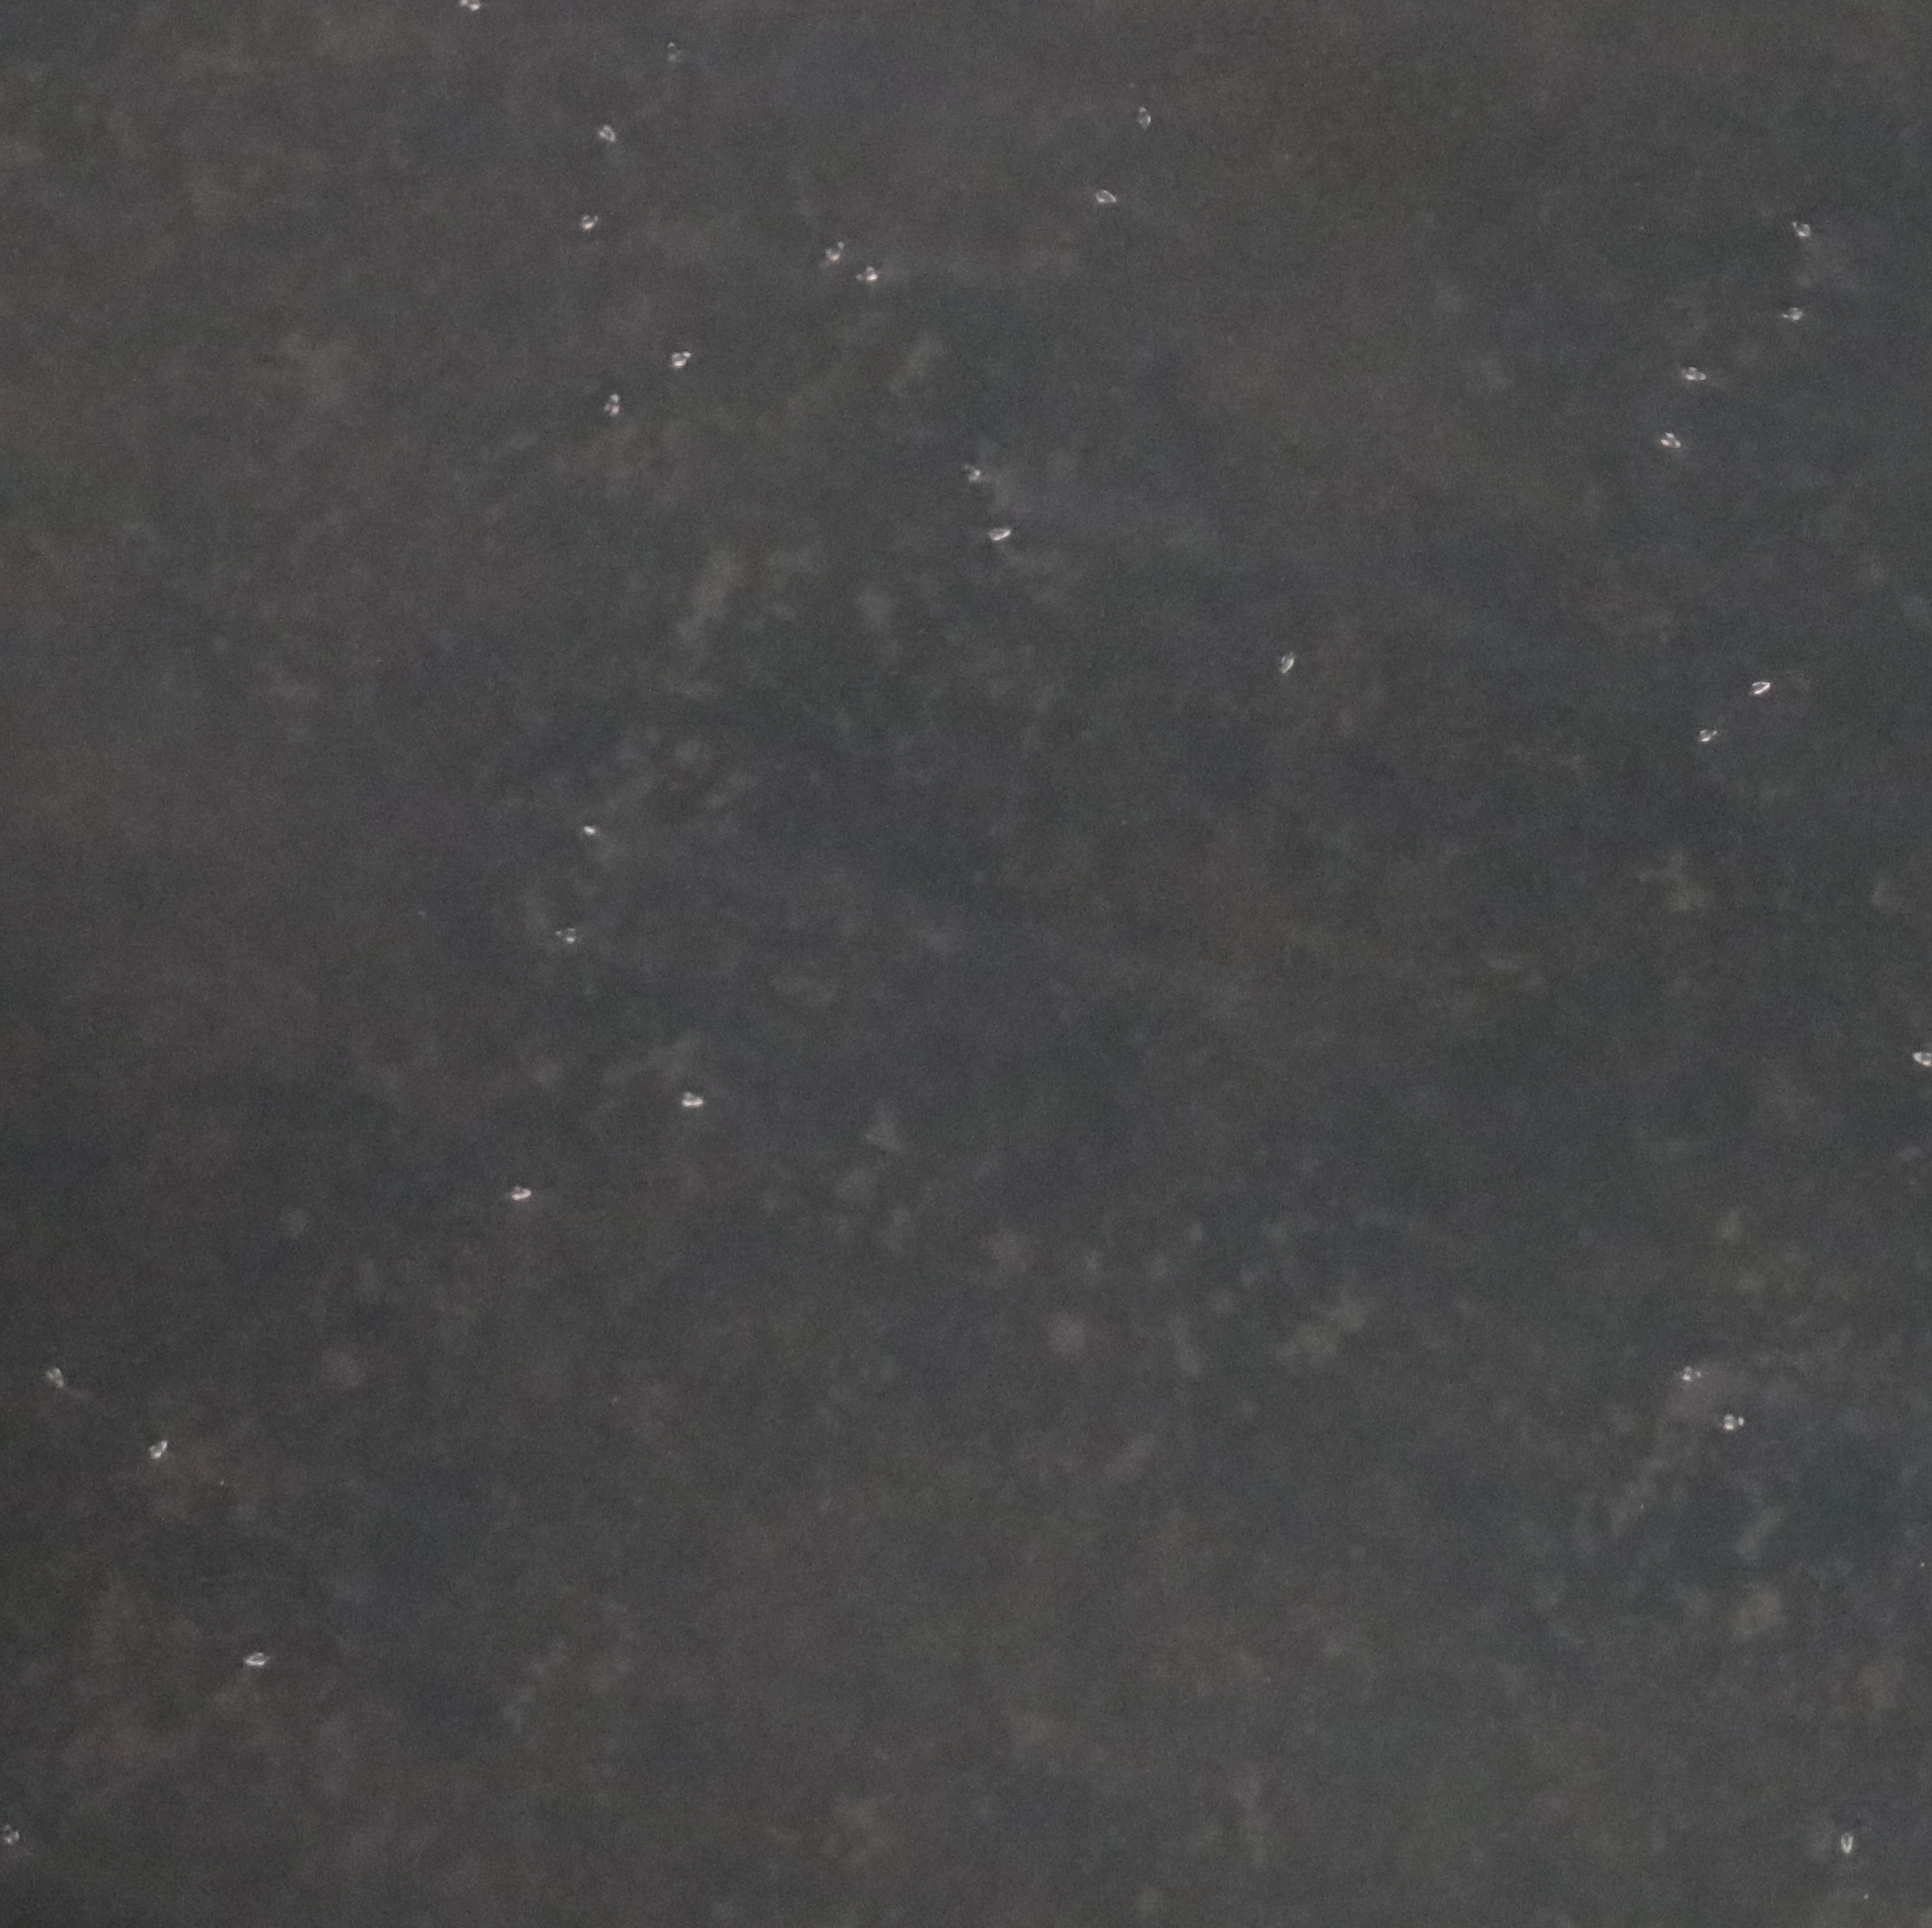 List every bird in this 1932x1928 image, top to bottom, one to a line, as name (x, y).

brant (472, 2)
brant (670, 54)
brant (1146, 115)
brant (613, 125)
brant (1108, 192)
brant (587, 221)
brant (1803, 229)
brant (834, 251)
brant (872, 272)
brant (1794, 313)
brant (680, 359)
brant (1695, 374)
brant (606, 408)
brant (1667, 435)
brant (964, 475)
brant (998, 535)
brant (1284, 662)
brant (1760, 685)
brant (1707, 735)
brant (587, 829)
brant (568, 931)
brant (1924, 1058)
brant (692, 1101)
brant (520, 1194)
brant (53, 1373)
brant (1693, 1379)
brant (1732, 1423)
brant (156, 1450)
brant (258, 1659)
brant (14, 1835)
brant (1847, 1842)